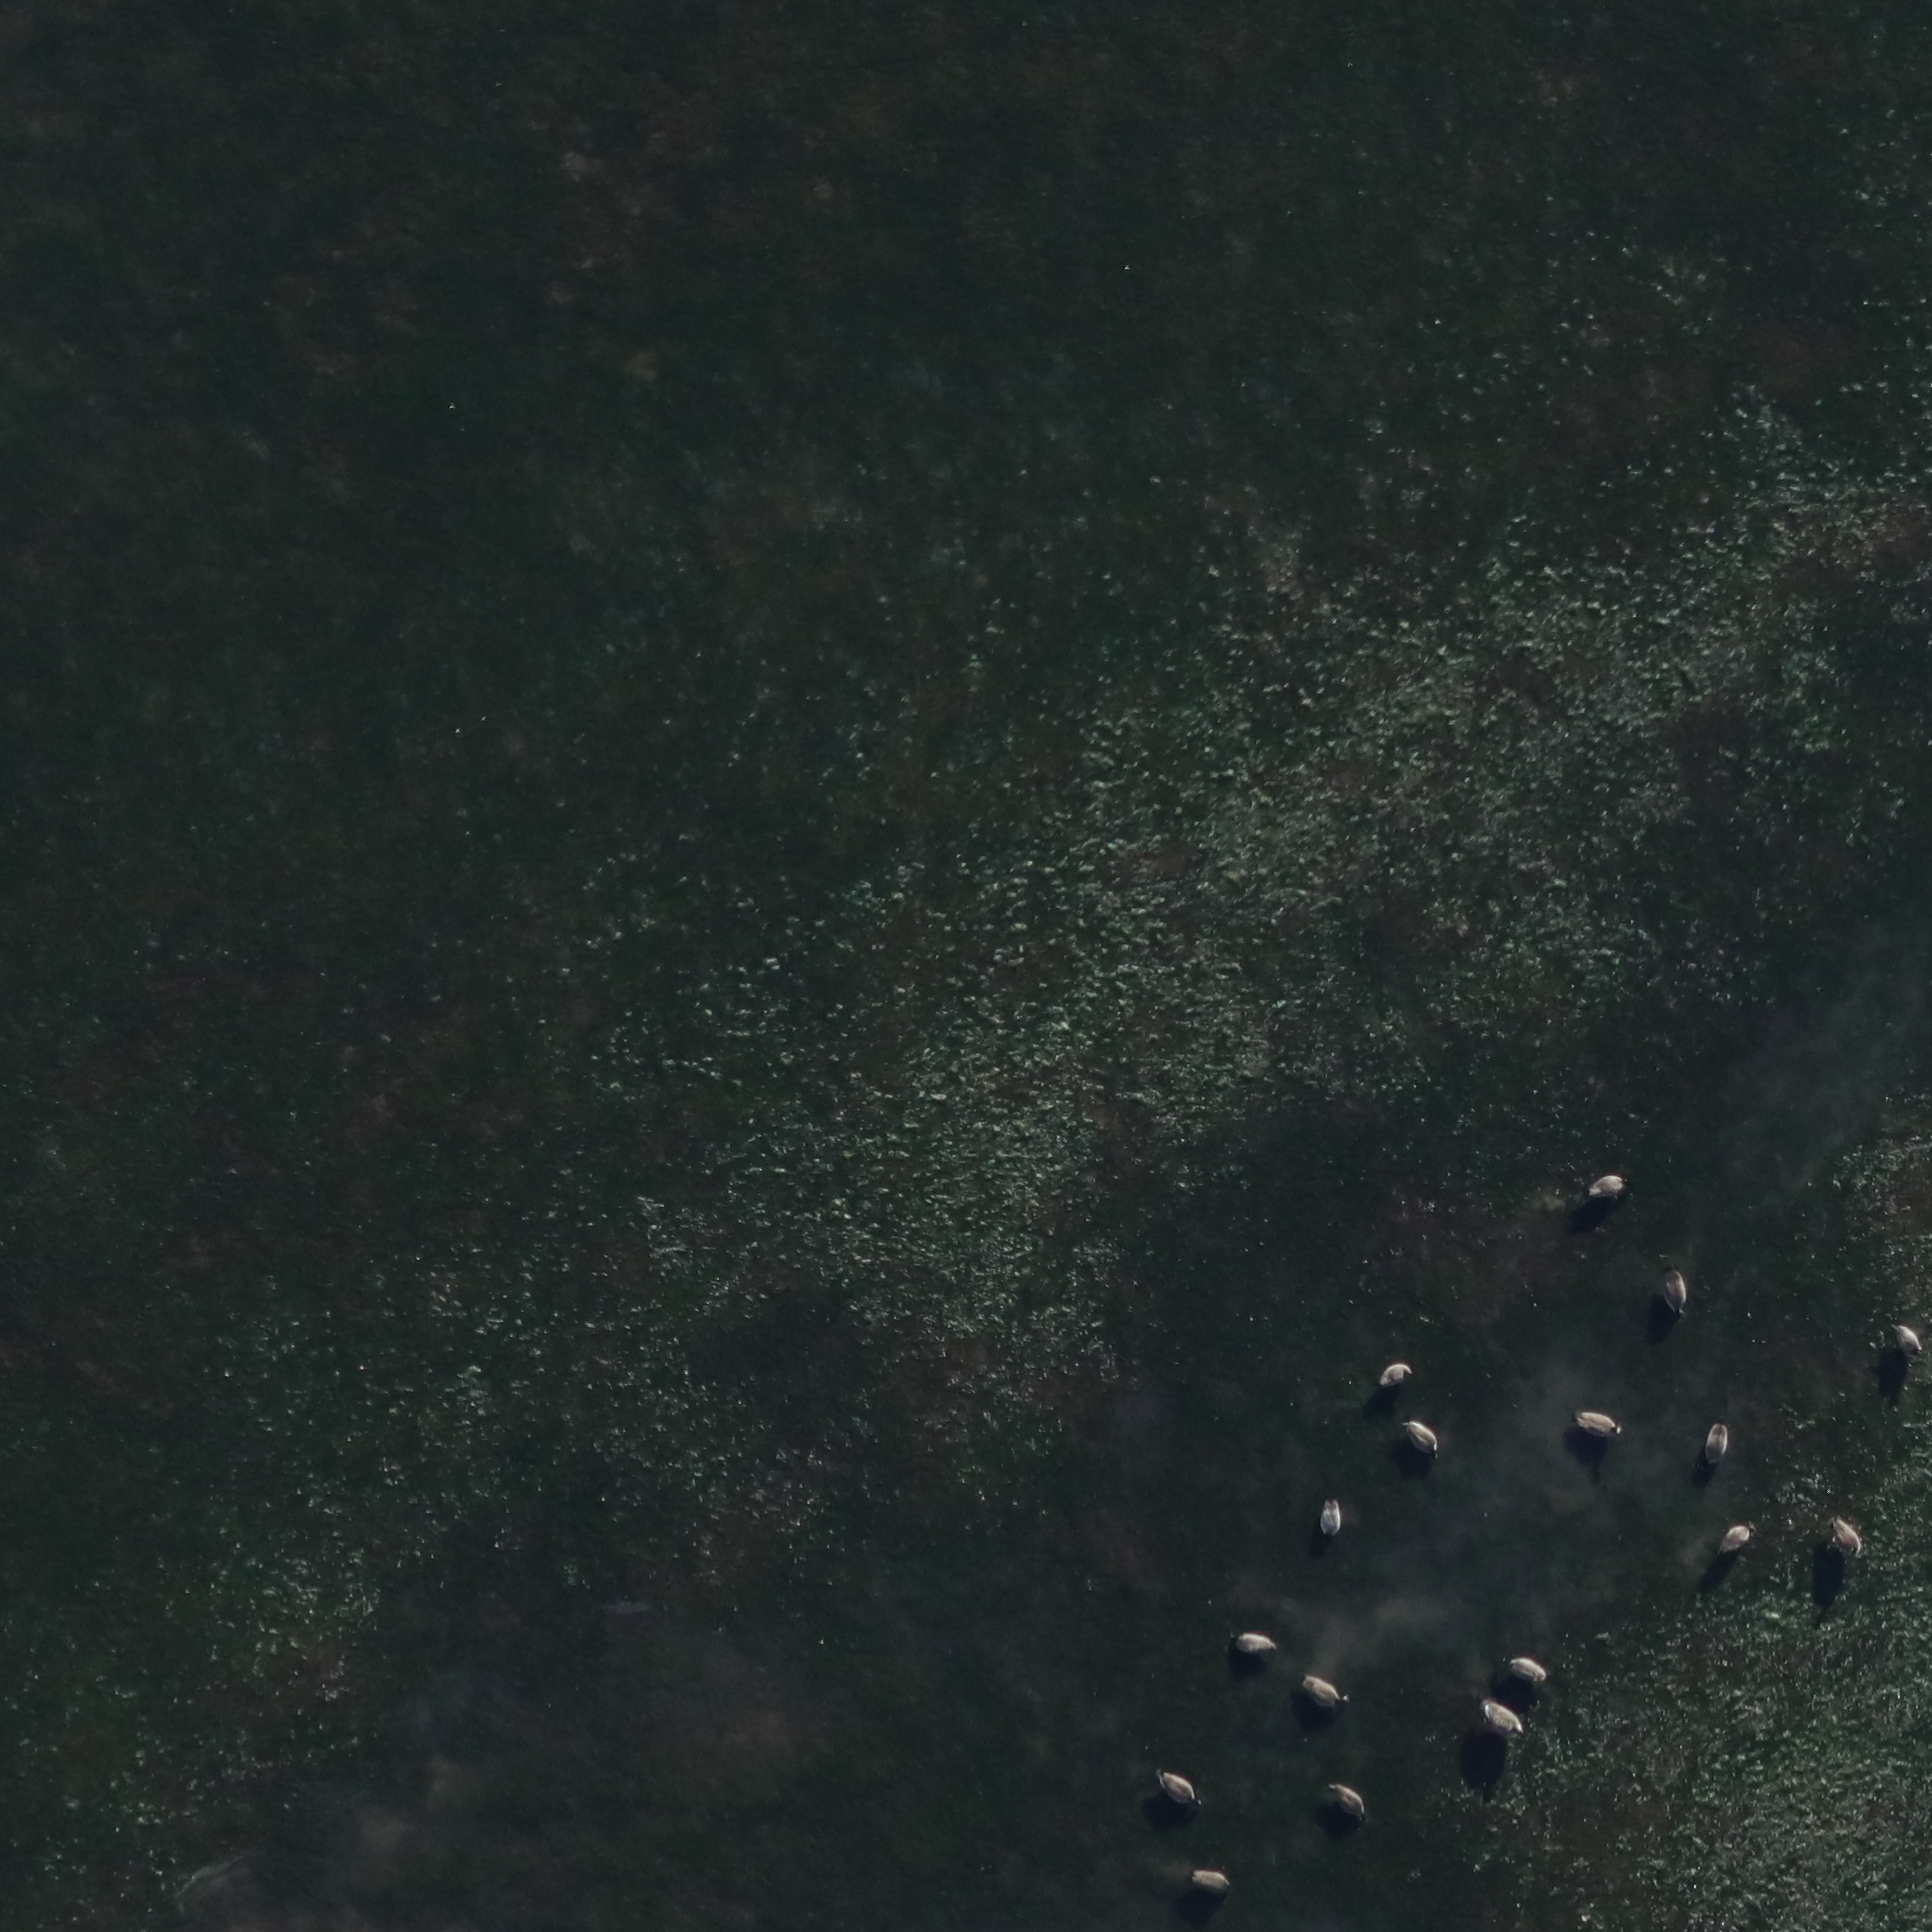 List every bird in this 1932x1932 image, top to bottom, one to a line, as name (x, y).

Canada goose (1606, 1186)
Canada goose (1674, 1290)
Canada goose (1908, 1337)
Canada goose (1393, 1373)
Canada goose (1597, 1424)
Canada goose (1420, 1436)
Canada goose (1717, 1443)
Canada goose (1330, 1518)
Canada goose (1736, 1538)
Canada goose (1850, 1542)
Canada goose (1255, 1644)
Canada goose (1529, 1667)
Canada goose (1325, 1694)
Canada goose (1501, 1719)
Canada goose (1180, 1790)
Canada goose (1346, 1798)
Canada goose (1209, 1880)